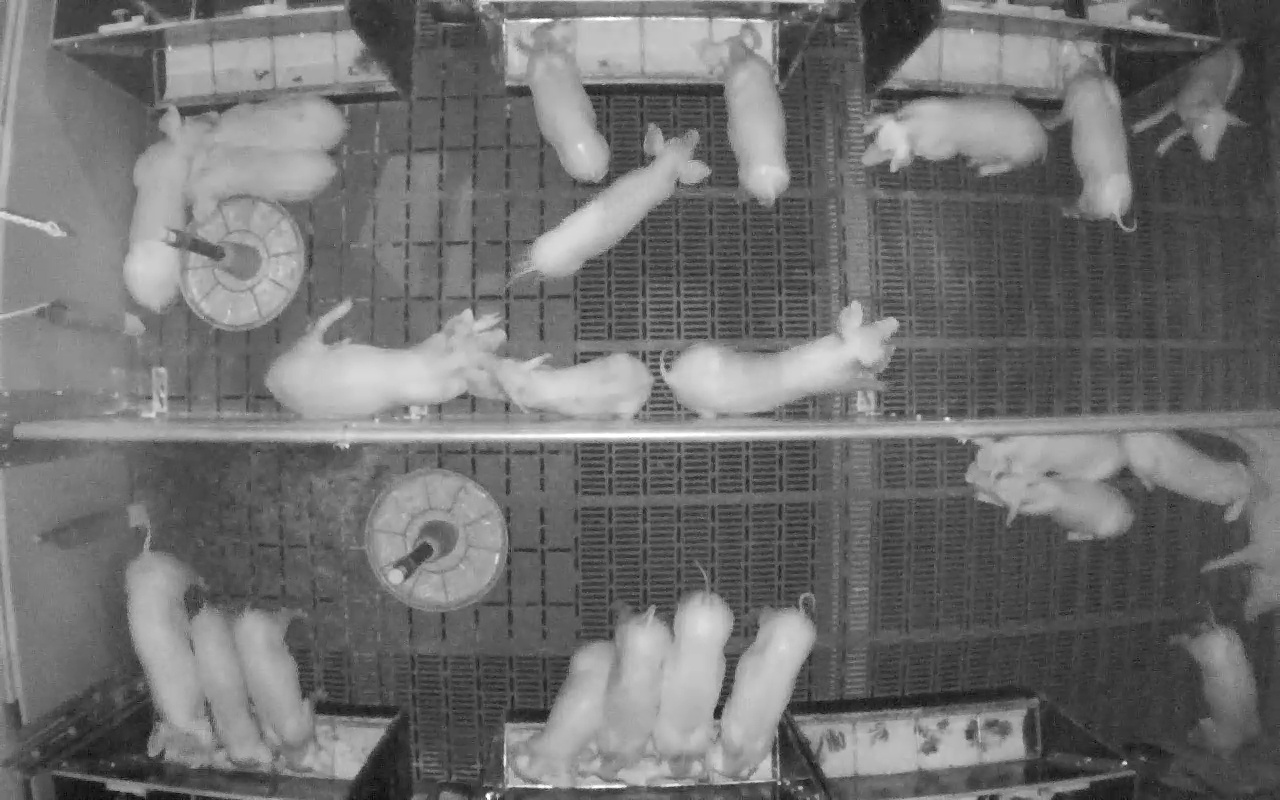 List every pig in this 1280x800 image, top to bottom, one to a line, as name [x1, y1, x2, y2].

pig [513, 19, 611, 185]
pig [698, 22, 791, 208]
pig [1039, 38, 1140, 234]
pig [1131, 39, 1250, 162]
pig [214, 91, 350, 153]
pig [862, 94, 1048, 177]
pig [122, 106, 219, 314]
pig [502, 123, 712, 285]
pig [179, 142, 339, 222]
pig [261, 296, 509, 419]
pig [658, 301, 900, 416]
pig [476, 351, 656, 422]
pig [1196, 429, 1279, 624]
pig [1117, 432, 1272, 523]
pig [965, 434, 1131, 486]
pig [973, 474, 1139, 542]
pig [123, 521, 217, 766]
pig [636, 557, 736, 780]
pig [704, 591, 819, 781]
pig [575, 600, 672, 789]
pig [190, 602, 275, 776]
pig [234, 604, 335, 777]
pig [1167, 605, 1262, 761]
pig [506, 641, 616, 787]